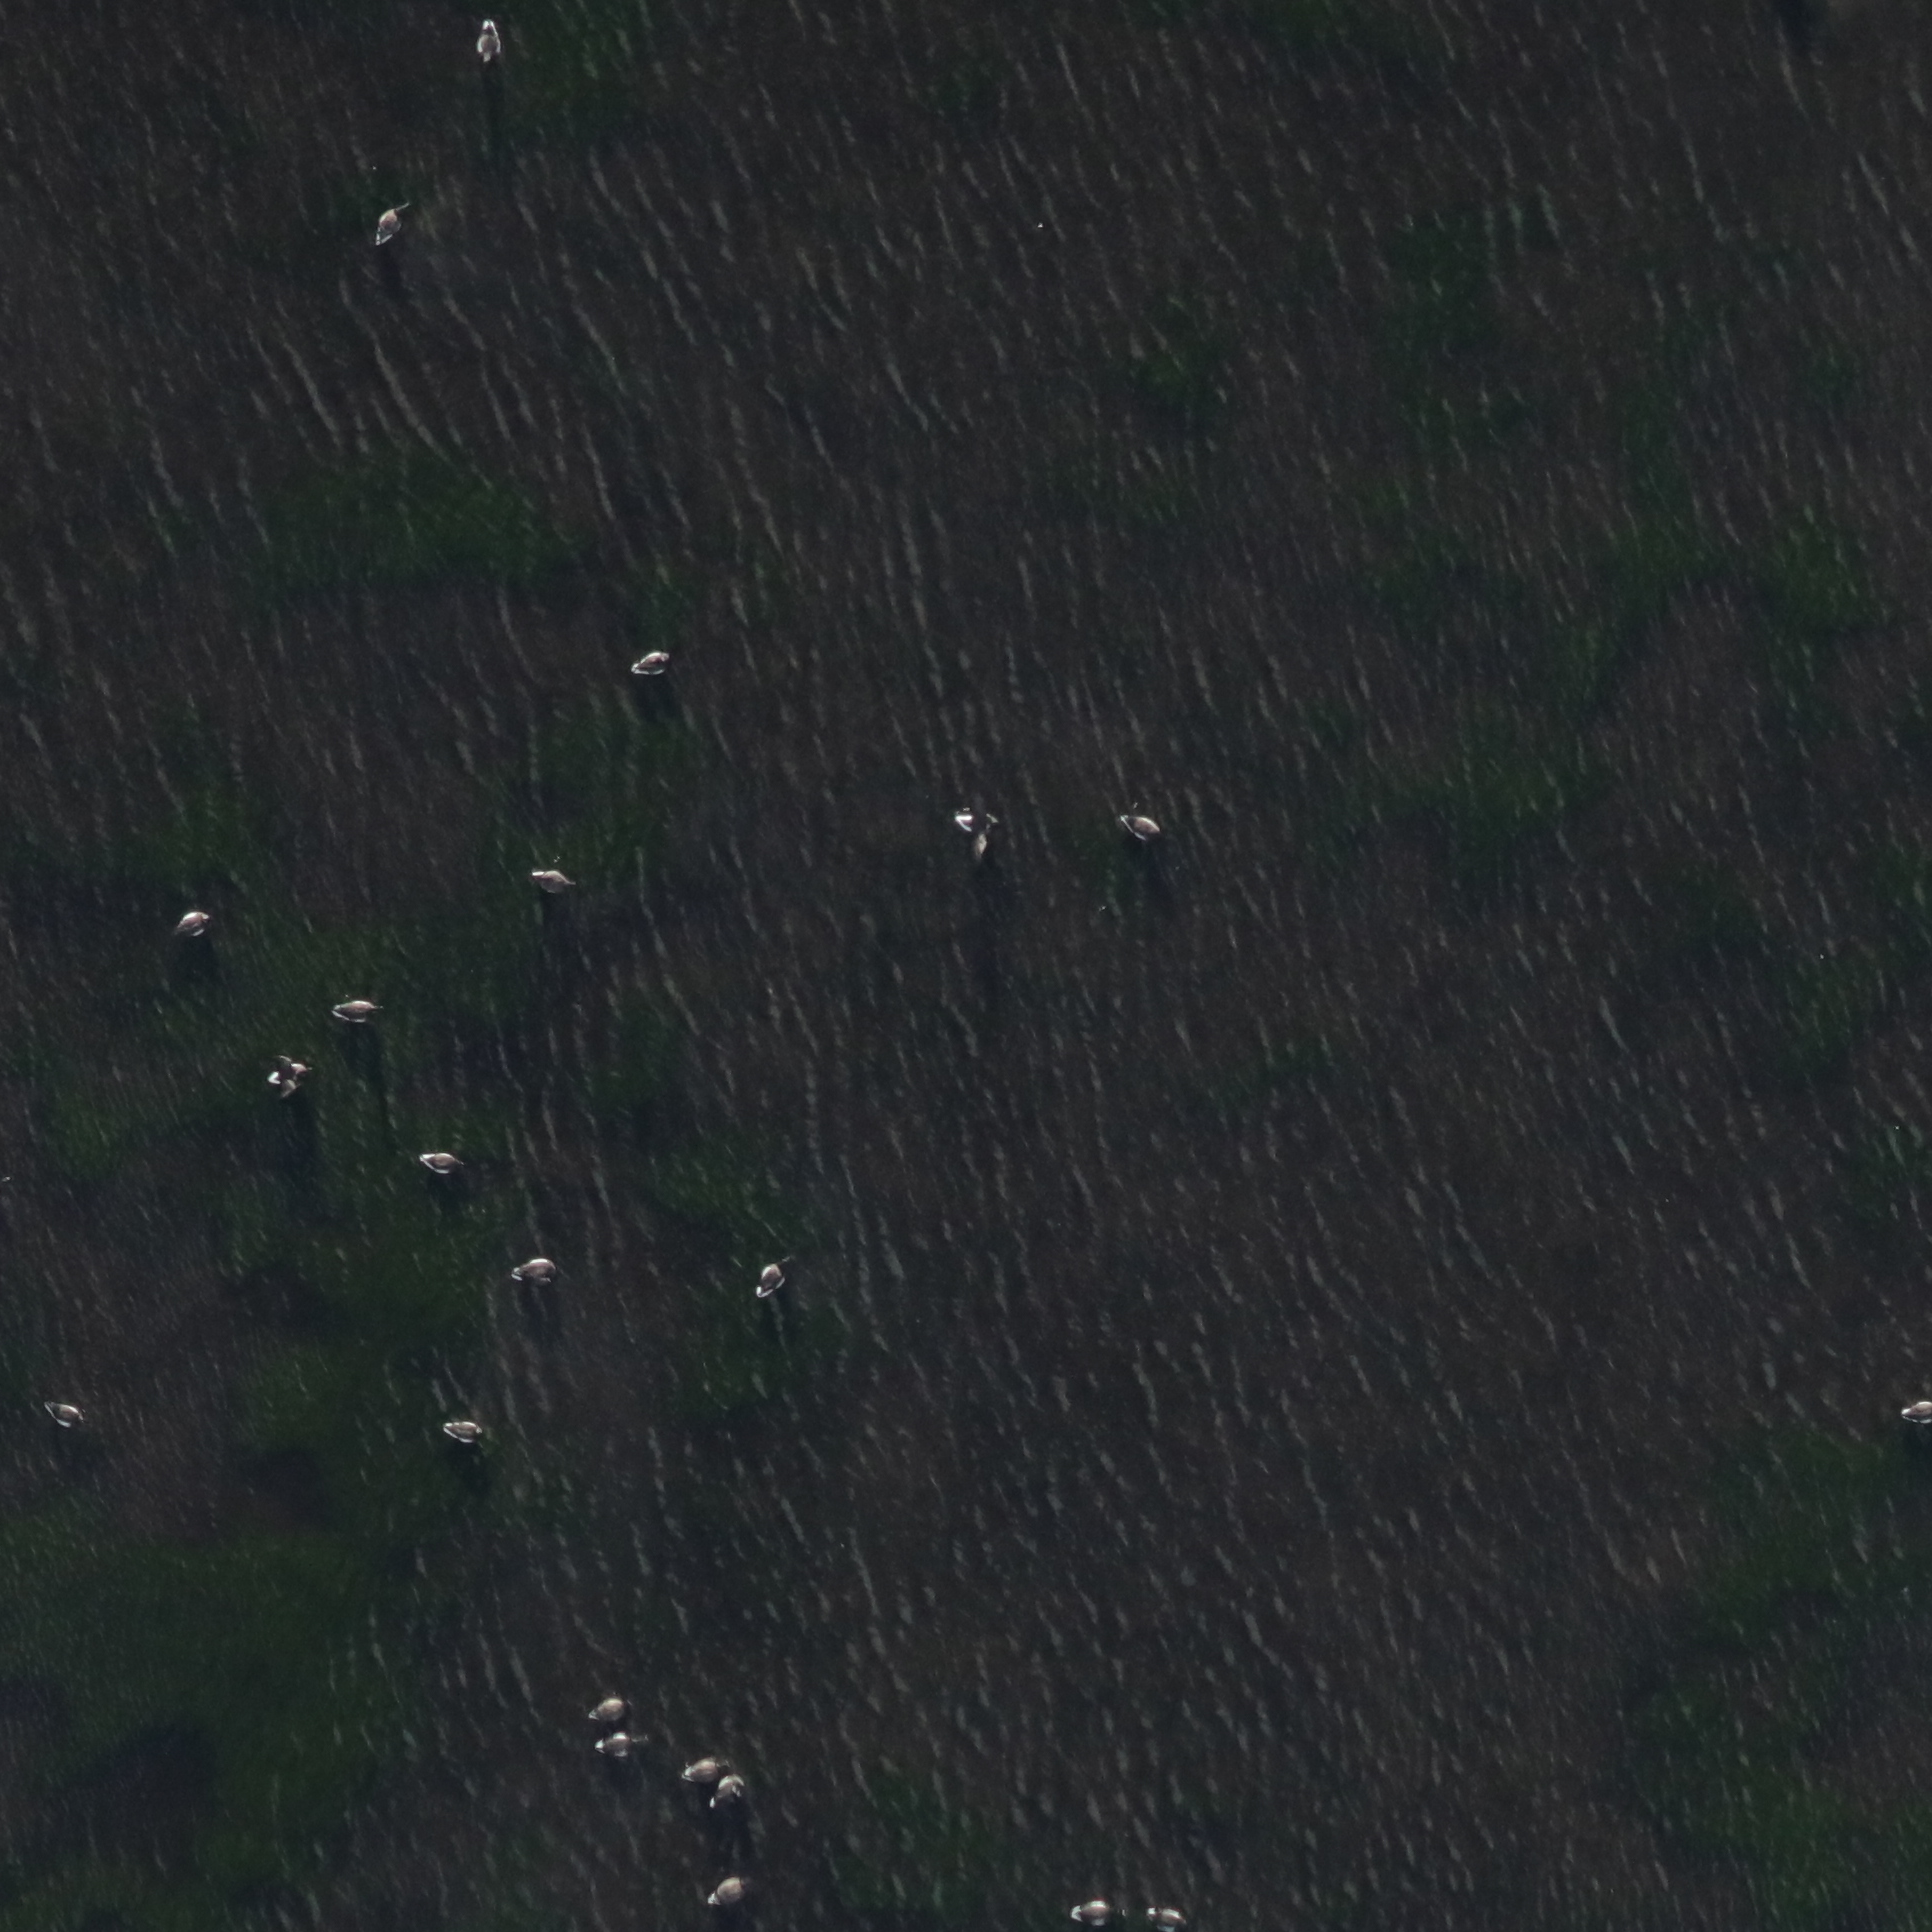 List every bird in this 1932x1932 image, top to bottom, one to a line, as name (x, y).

brant (488, 44)
brant (389, 225)
brant (651, 664)
brant (975, 824)
brant (1141, 828)
brant (553, 879)
brant (194, 924)
brant (357, 1013)
brant (288, 1076)
brant (443, 1163)
brant (535, 1270)
brant (772, 1278)
brant (1921, 1411)
brant (65, 1414)
brant (463, 1430)
brant (614, 1719)
brant (624, 1744)
brant (706, 1774)
brant (733, 1789)
brant (729, 1890)
brant (1097, 1911)
brant (1167, 1918)